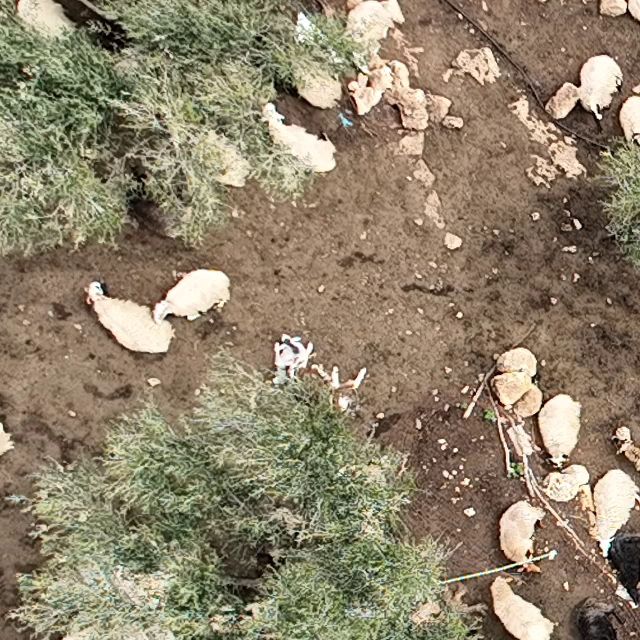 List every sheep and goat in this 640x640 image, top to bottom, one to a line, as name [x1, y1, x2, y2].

sheep [625, 1, 639, 38]
sheep [18, 2, 77, 34]
sheep [346, 2, 389, 48]
sheep [578, 53, 622, 123]
sheep [284, 54, 342, 111]
sheep [621, 97, 639, 149]
sheep [261, 101, 337, 172]
sheep [189, 128, 251, 187]
sheep [118, 180, 186, 237]
sheep [152, 271, 230, 326]
sheep [85, 279, 176, 354]
sheep [280, 335, 312, 369]
sheep [538, 393, 583, 468]
sheep [610, 435, 639, 488]
sheep [590, 470, 639, 559]
sheep [498, 499, 546, 573]
sheep [606, 533, 639, 589]
sheep [489, 576, 555, 639]
sheep [575, 596, 634, 639]
sheep [12, 623, 115, 639]